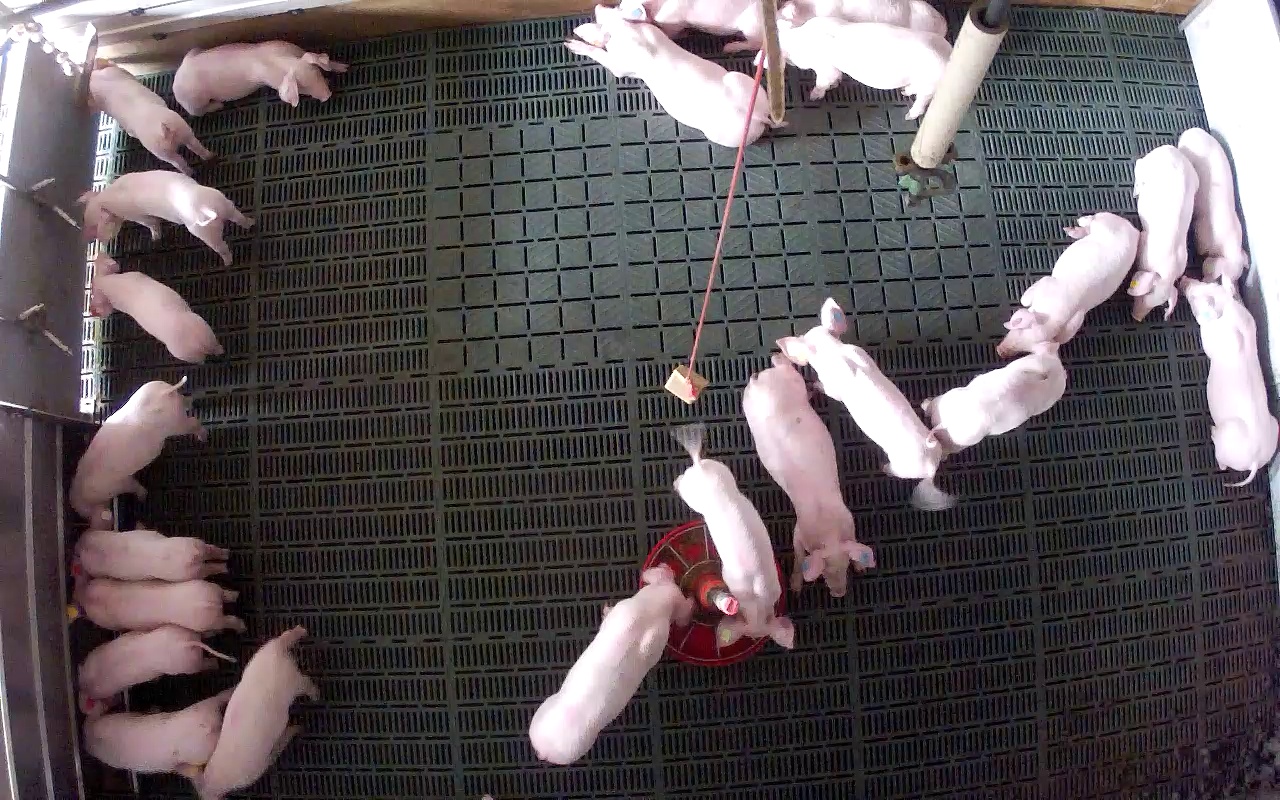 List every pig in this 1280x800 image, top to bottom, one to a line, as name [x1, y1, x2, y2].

pig [777, 0, 948, 37]
pig [565, 2, 784, 152]
pig [642, 2, 764, 55]
pig [752, 15, 952, 120]
pig [174, 42, 348, 115]
pig [83, 58, 211, 175]
pig [1179, 128, 1253, 301]
pig [1127, 147, 1201, 320]
pig [78, 169, 255, 268]
pig [995, 214, 1141, 356]
pig [90, 250, 226, 364]
pig [1175, 273, 1278, 489]
pig [775, 297, 958, 510]
pig [921, 342, 1070, 462]
pig [744, 354, 877, 597]
pig [69, 377, 208, 530]
pig [672, 423, 794, 653]
pig [70, 522, 230, 585]
pig [528, 564, 695, 764]
pig [66, 576, 248, 636]
pig [75, 624, 236, 720]
pig [174, 625, 321, 798]
pig [82, 690, 236, 776]